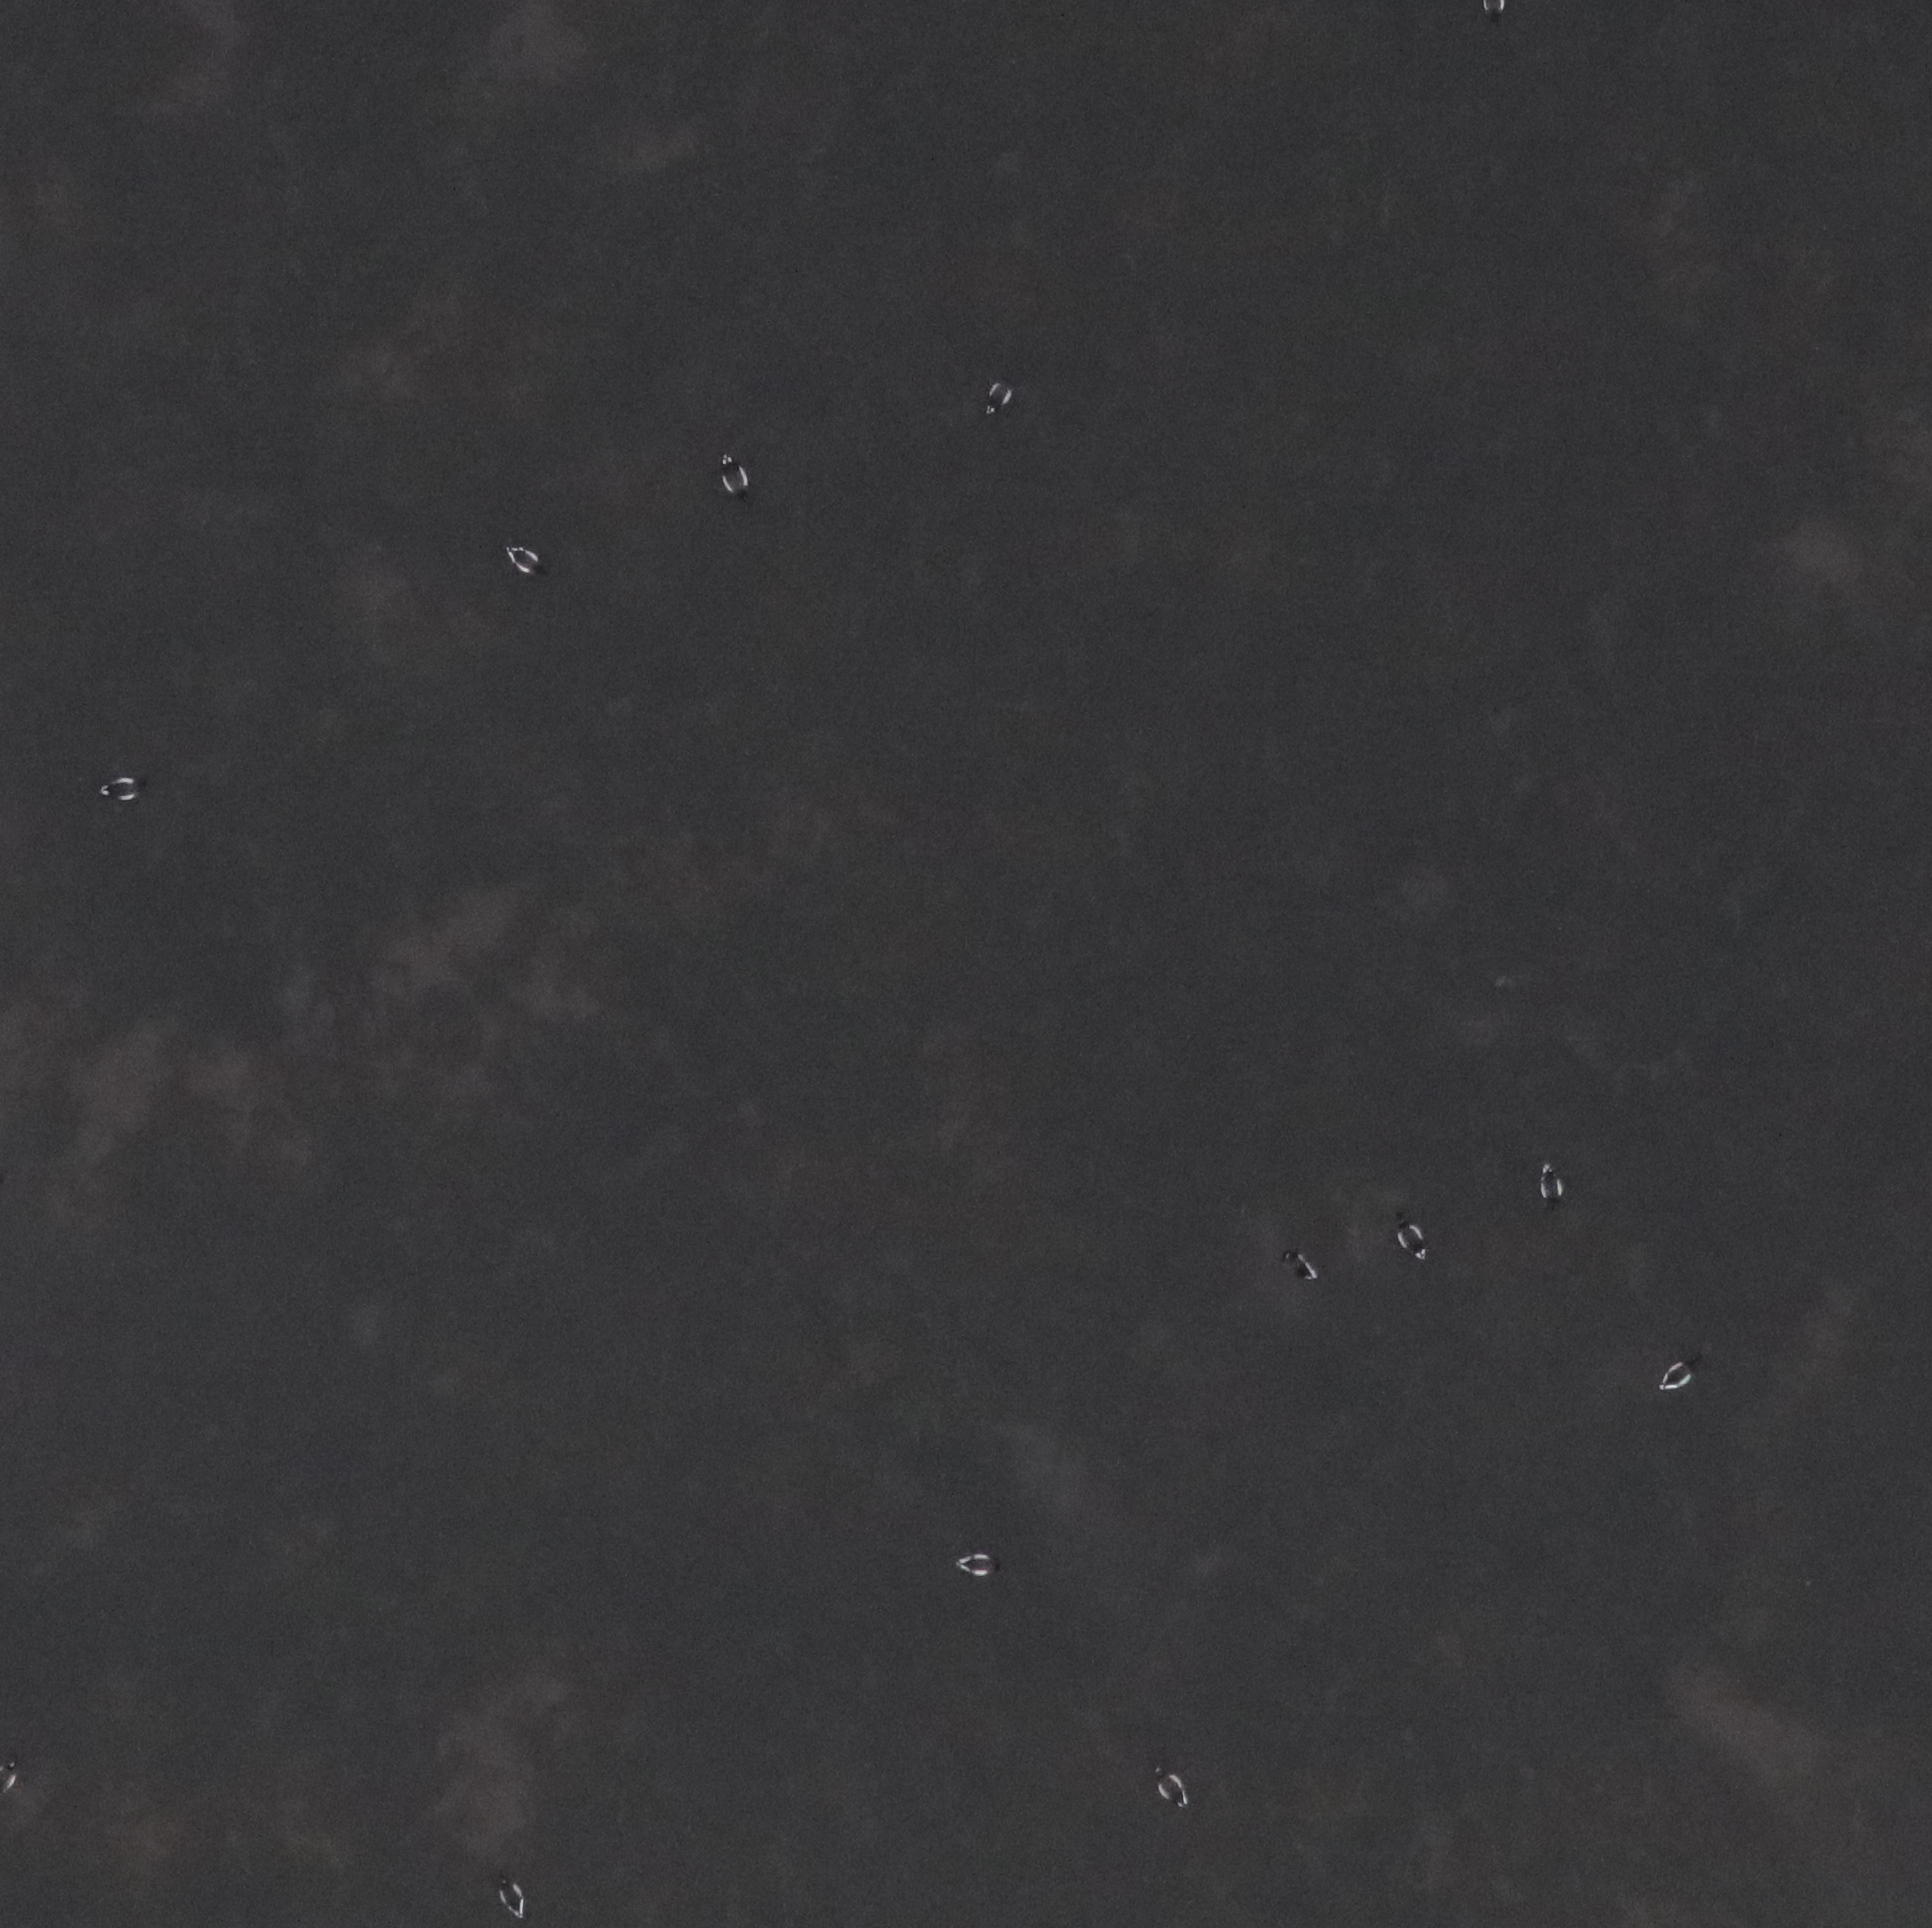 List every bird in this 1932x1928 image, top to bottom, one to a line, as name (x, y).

brant (1495, 0)
brant (1000, 396)
brant (735, 478)
brant (525, 562)
brant (123, 790)
brant (1551, 1185)
brant (1412, 1238)
brant (1300, 1266)
brant (1678, 1374)
brant (979, 1564)
brant (3, 1779)
brant (1172, 1787)
brant (510, 1902)